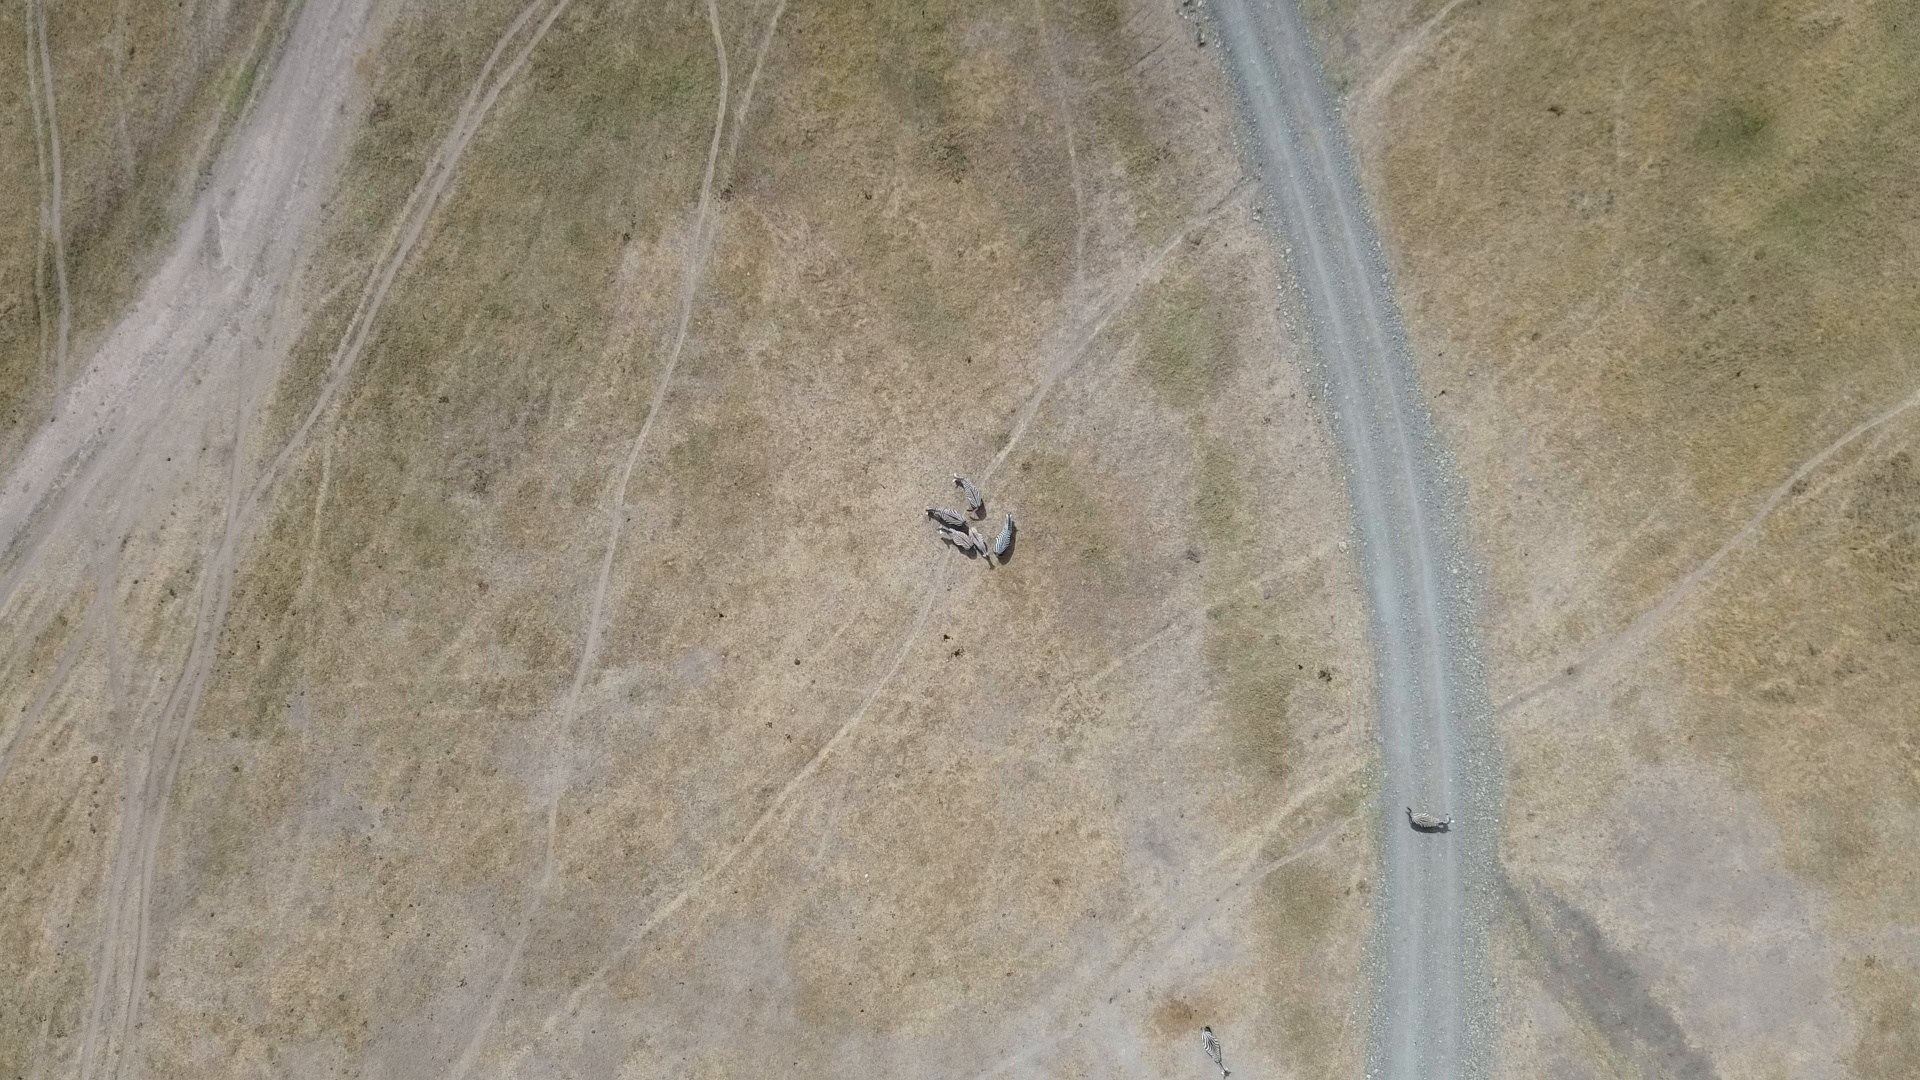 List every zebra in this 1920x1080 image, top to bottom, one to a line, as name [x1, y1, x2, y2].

zebra [951, 472, 983, 508]
zebra [922, 504, 967, 524]
zebra [993, 515, 1014, 560]
zebra [969, 523, 989, 559]
zebra [935, 526, 973, 554]
zebra [1405, 808, 1455, 829]
zebra [1202, 1030, 1228, 1076]